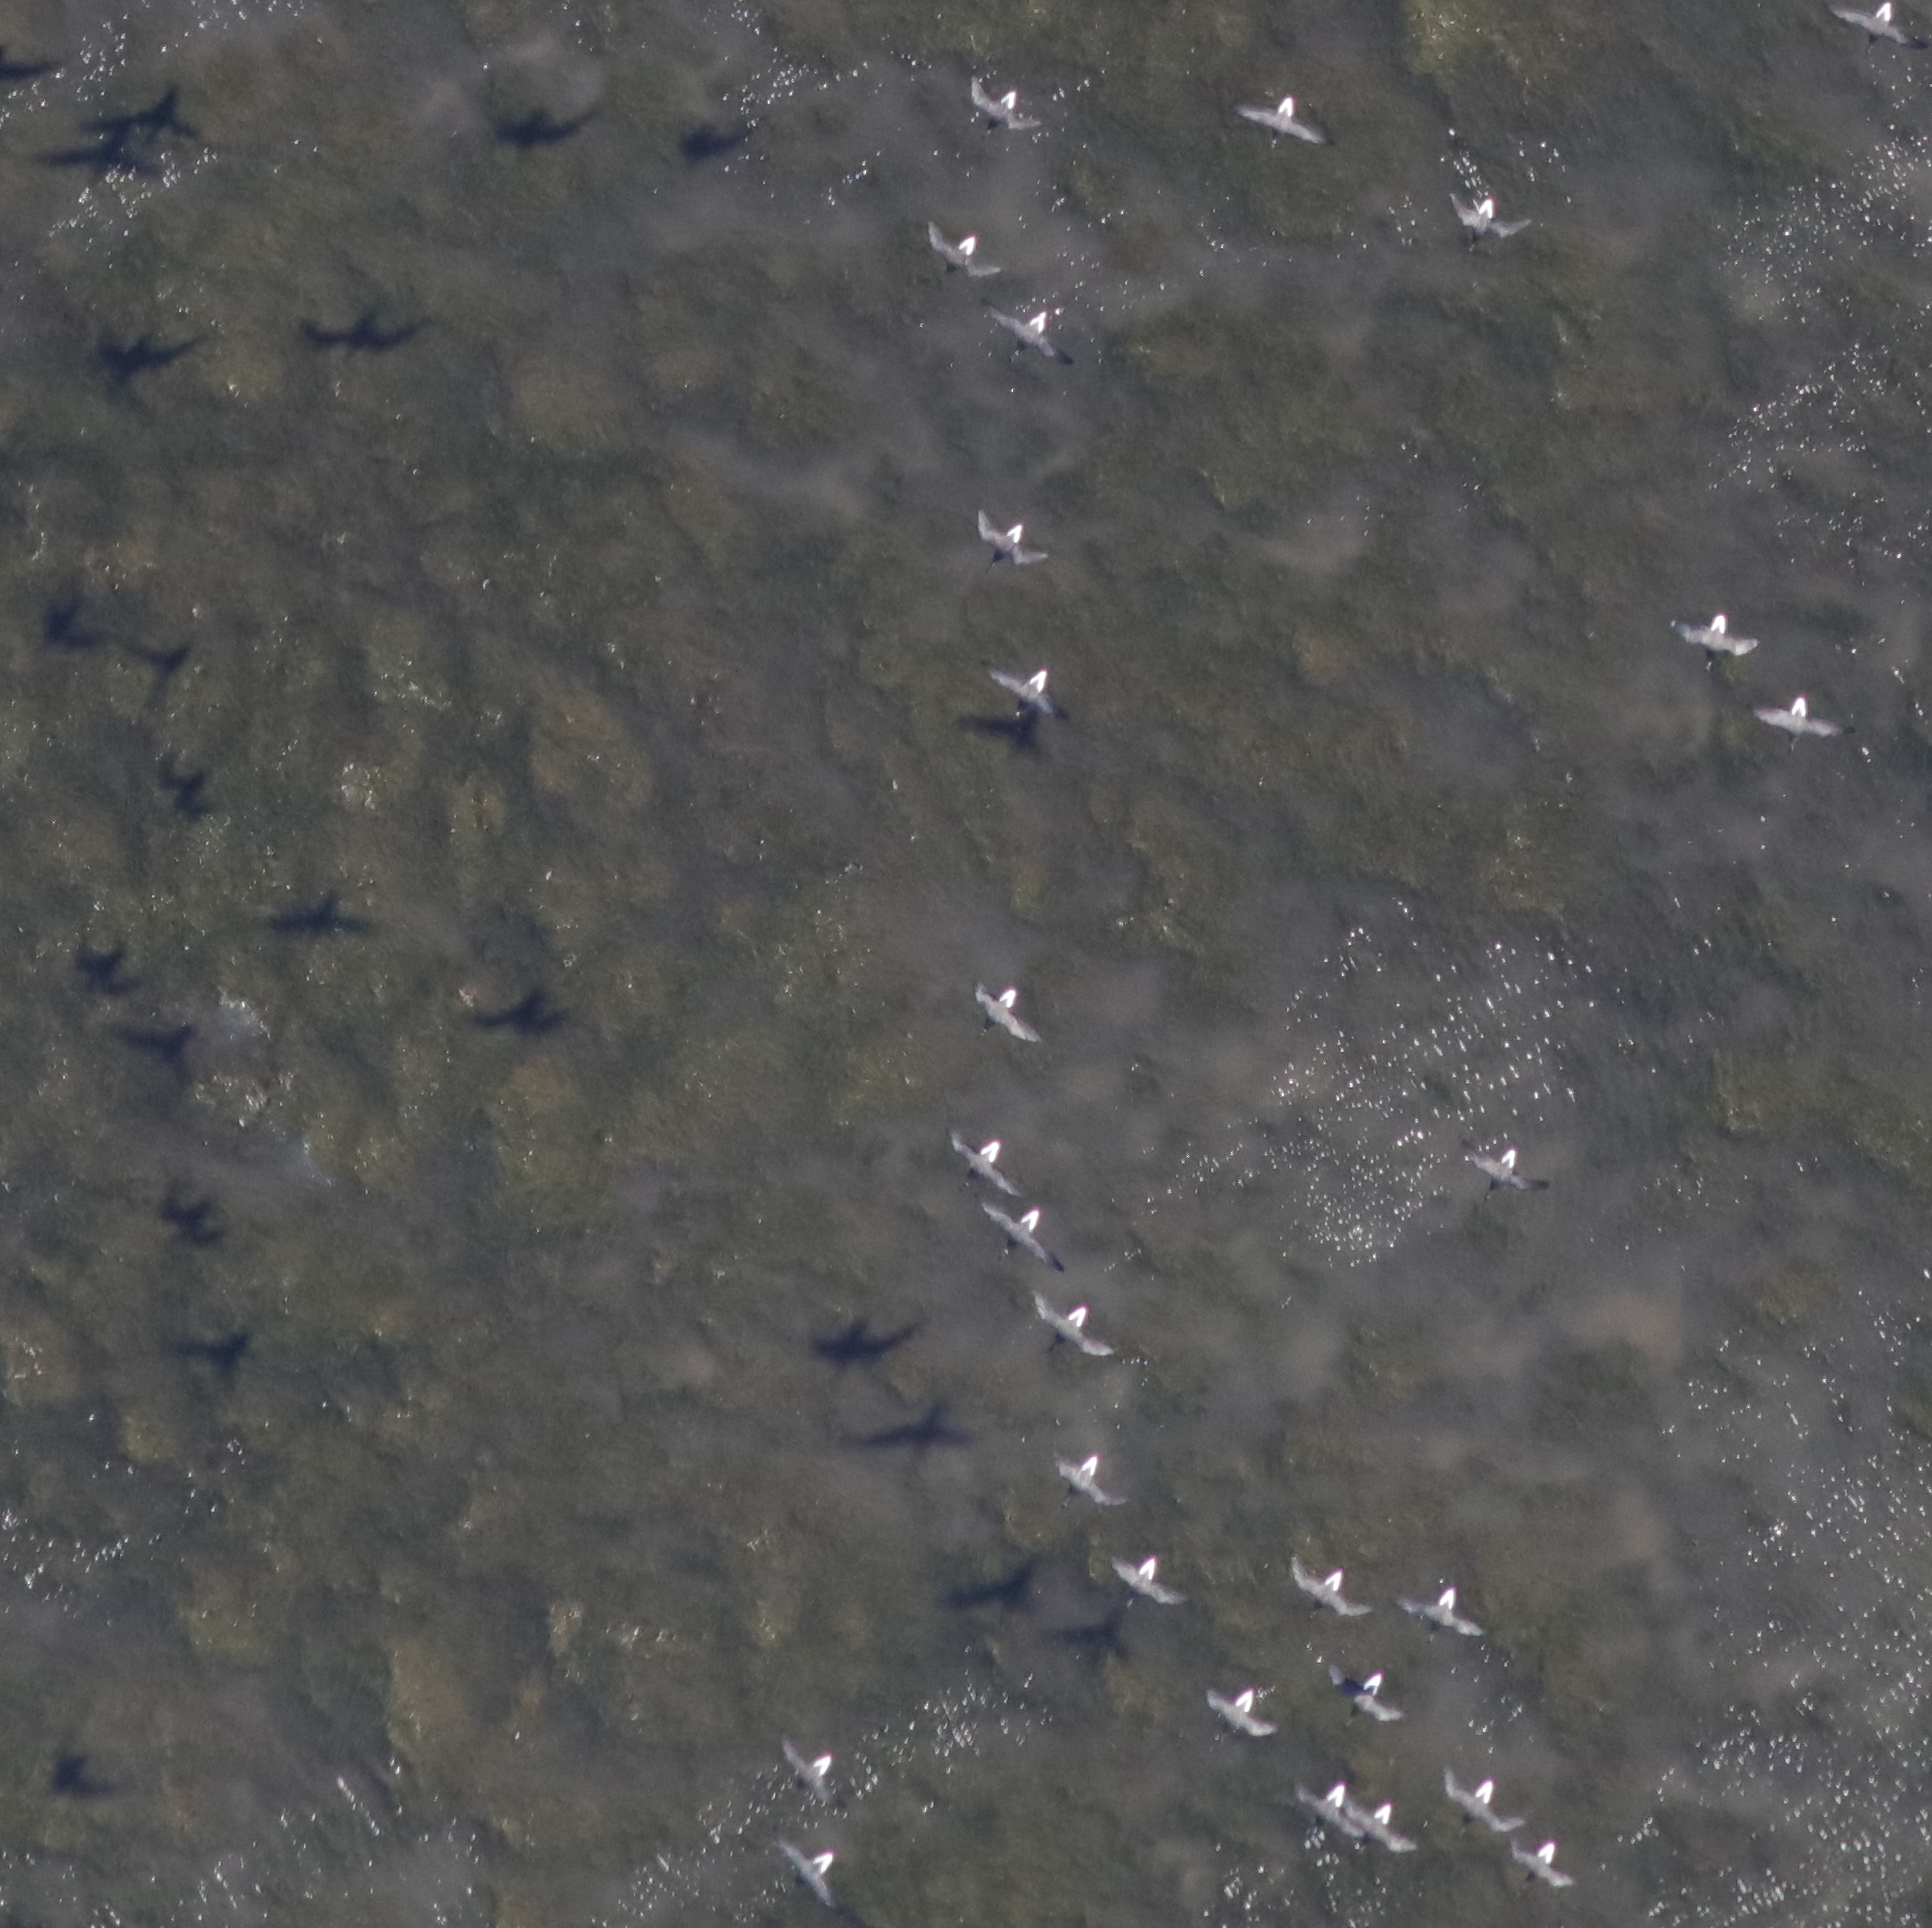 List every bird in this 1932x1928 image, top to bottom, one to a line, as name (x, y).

brant (1865, 28)
brant (1006, 114)
brant (1280, 127)
brant (1483, 223)
brant (953, 251)
brant (1033, 335)
brant (1008, 540)
brant (1714, 637)
brant (1023, 694)
brant (1818, 726)
brant (1005, 1033)
brant (990, 1156)
brant (1517, 1158)
brant (1026, 1217)
brant (1079, 1331)
brant (1090, 1491)
brant (1161, 1584)
brant (1323, 1598)
brant (1433, 1625)
brant (1367, 1709)
brant (1241, 1713)
brant (820, 1763)
brant (1321, 1796)
brant (1487, 1798)
brant (1386, 1829)
brant (1537, 1862)
brant (808, 1879)